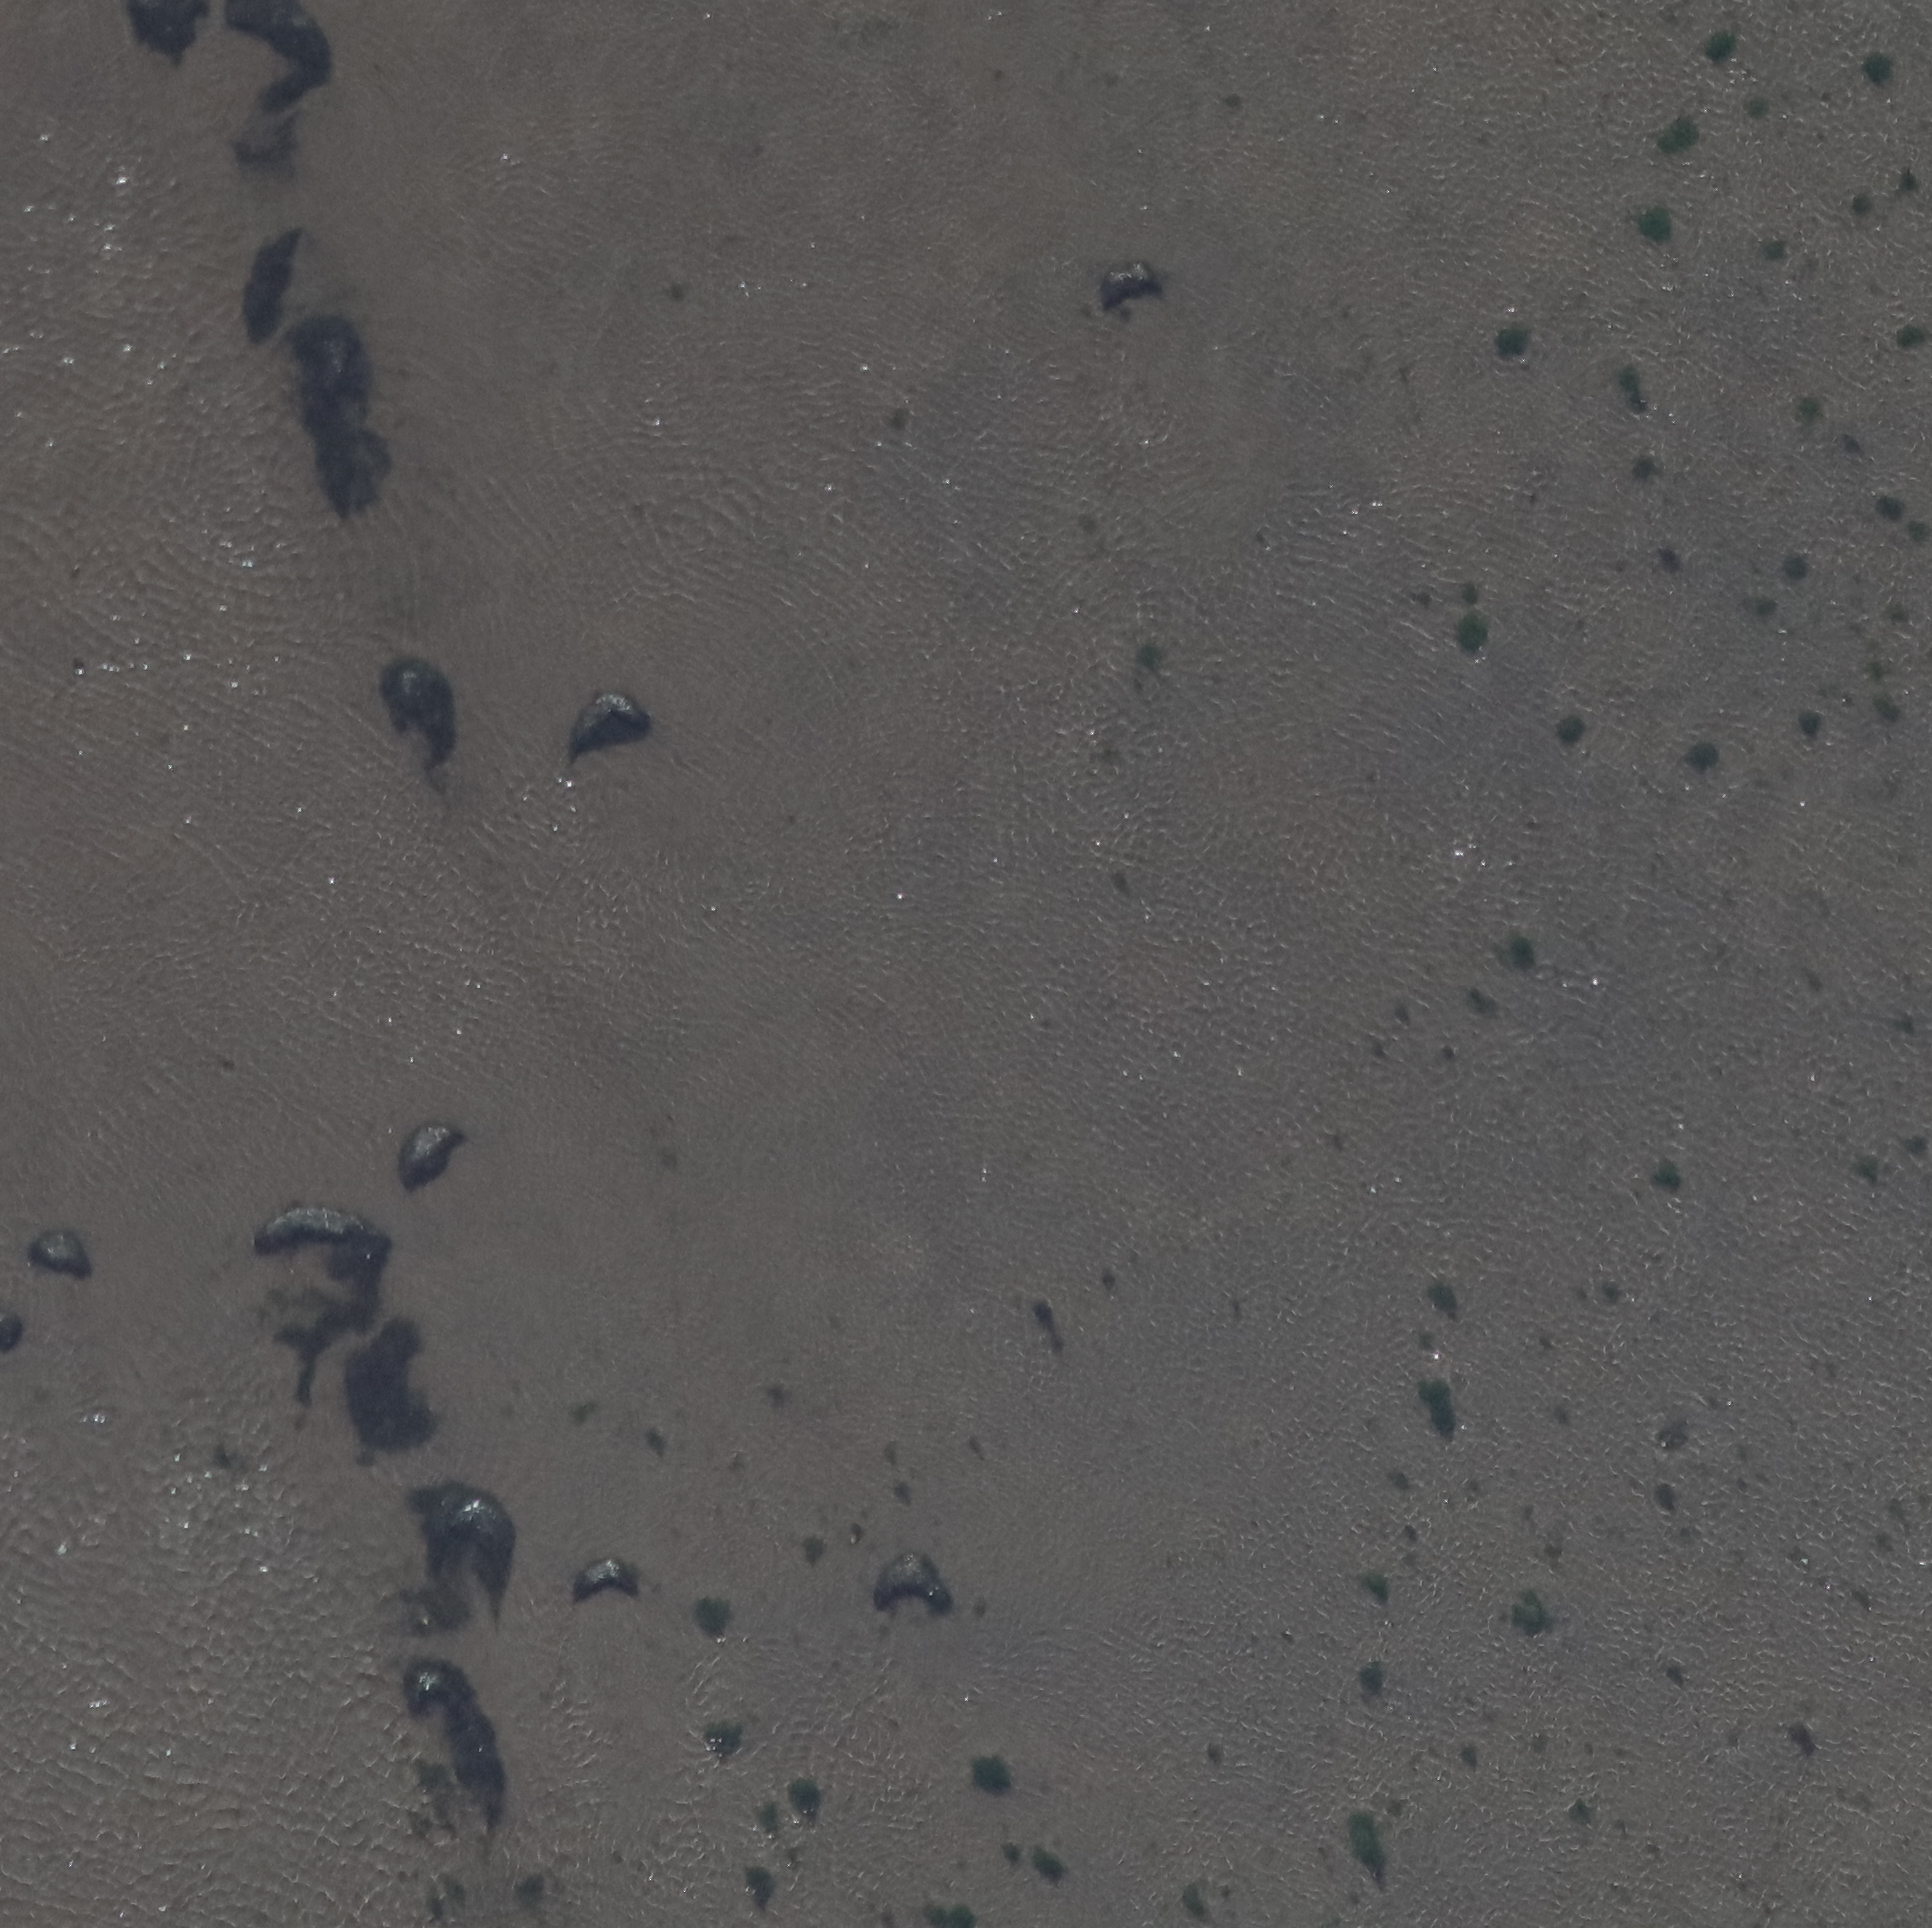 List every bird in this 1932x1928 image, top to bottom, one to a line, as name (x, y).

None